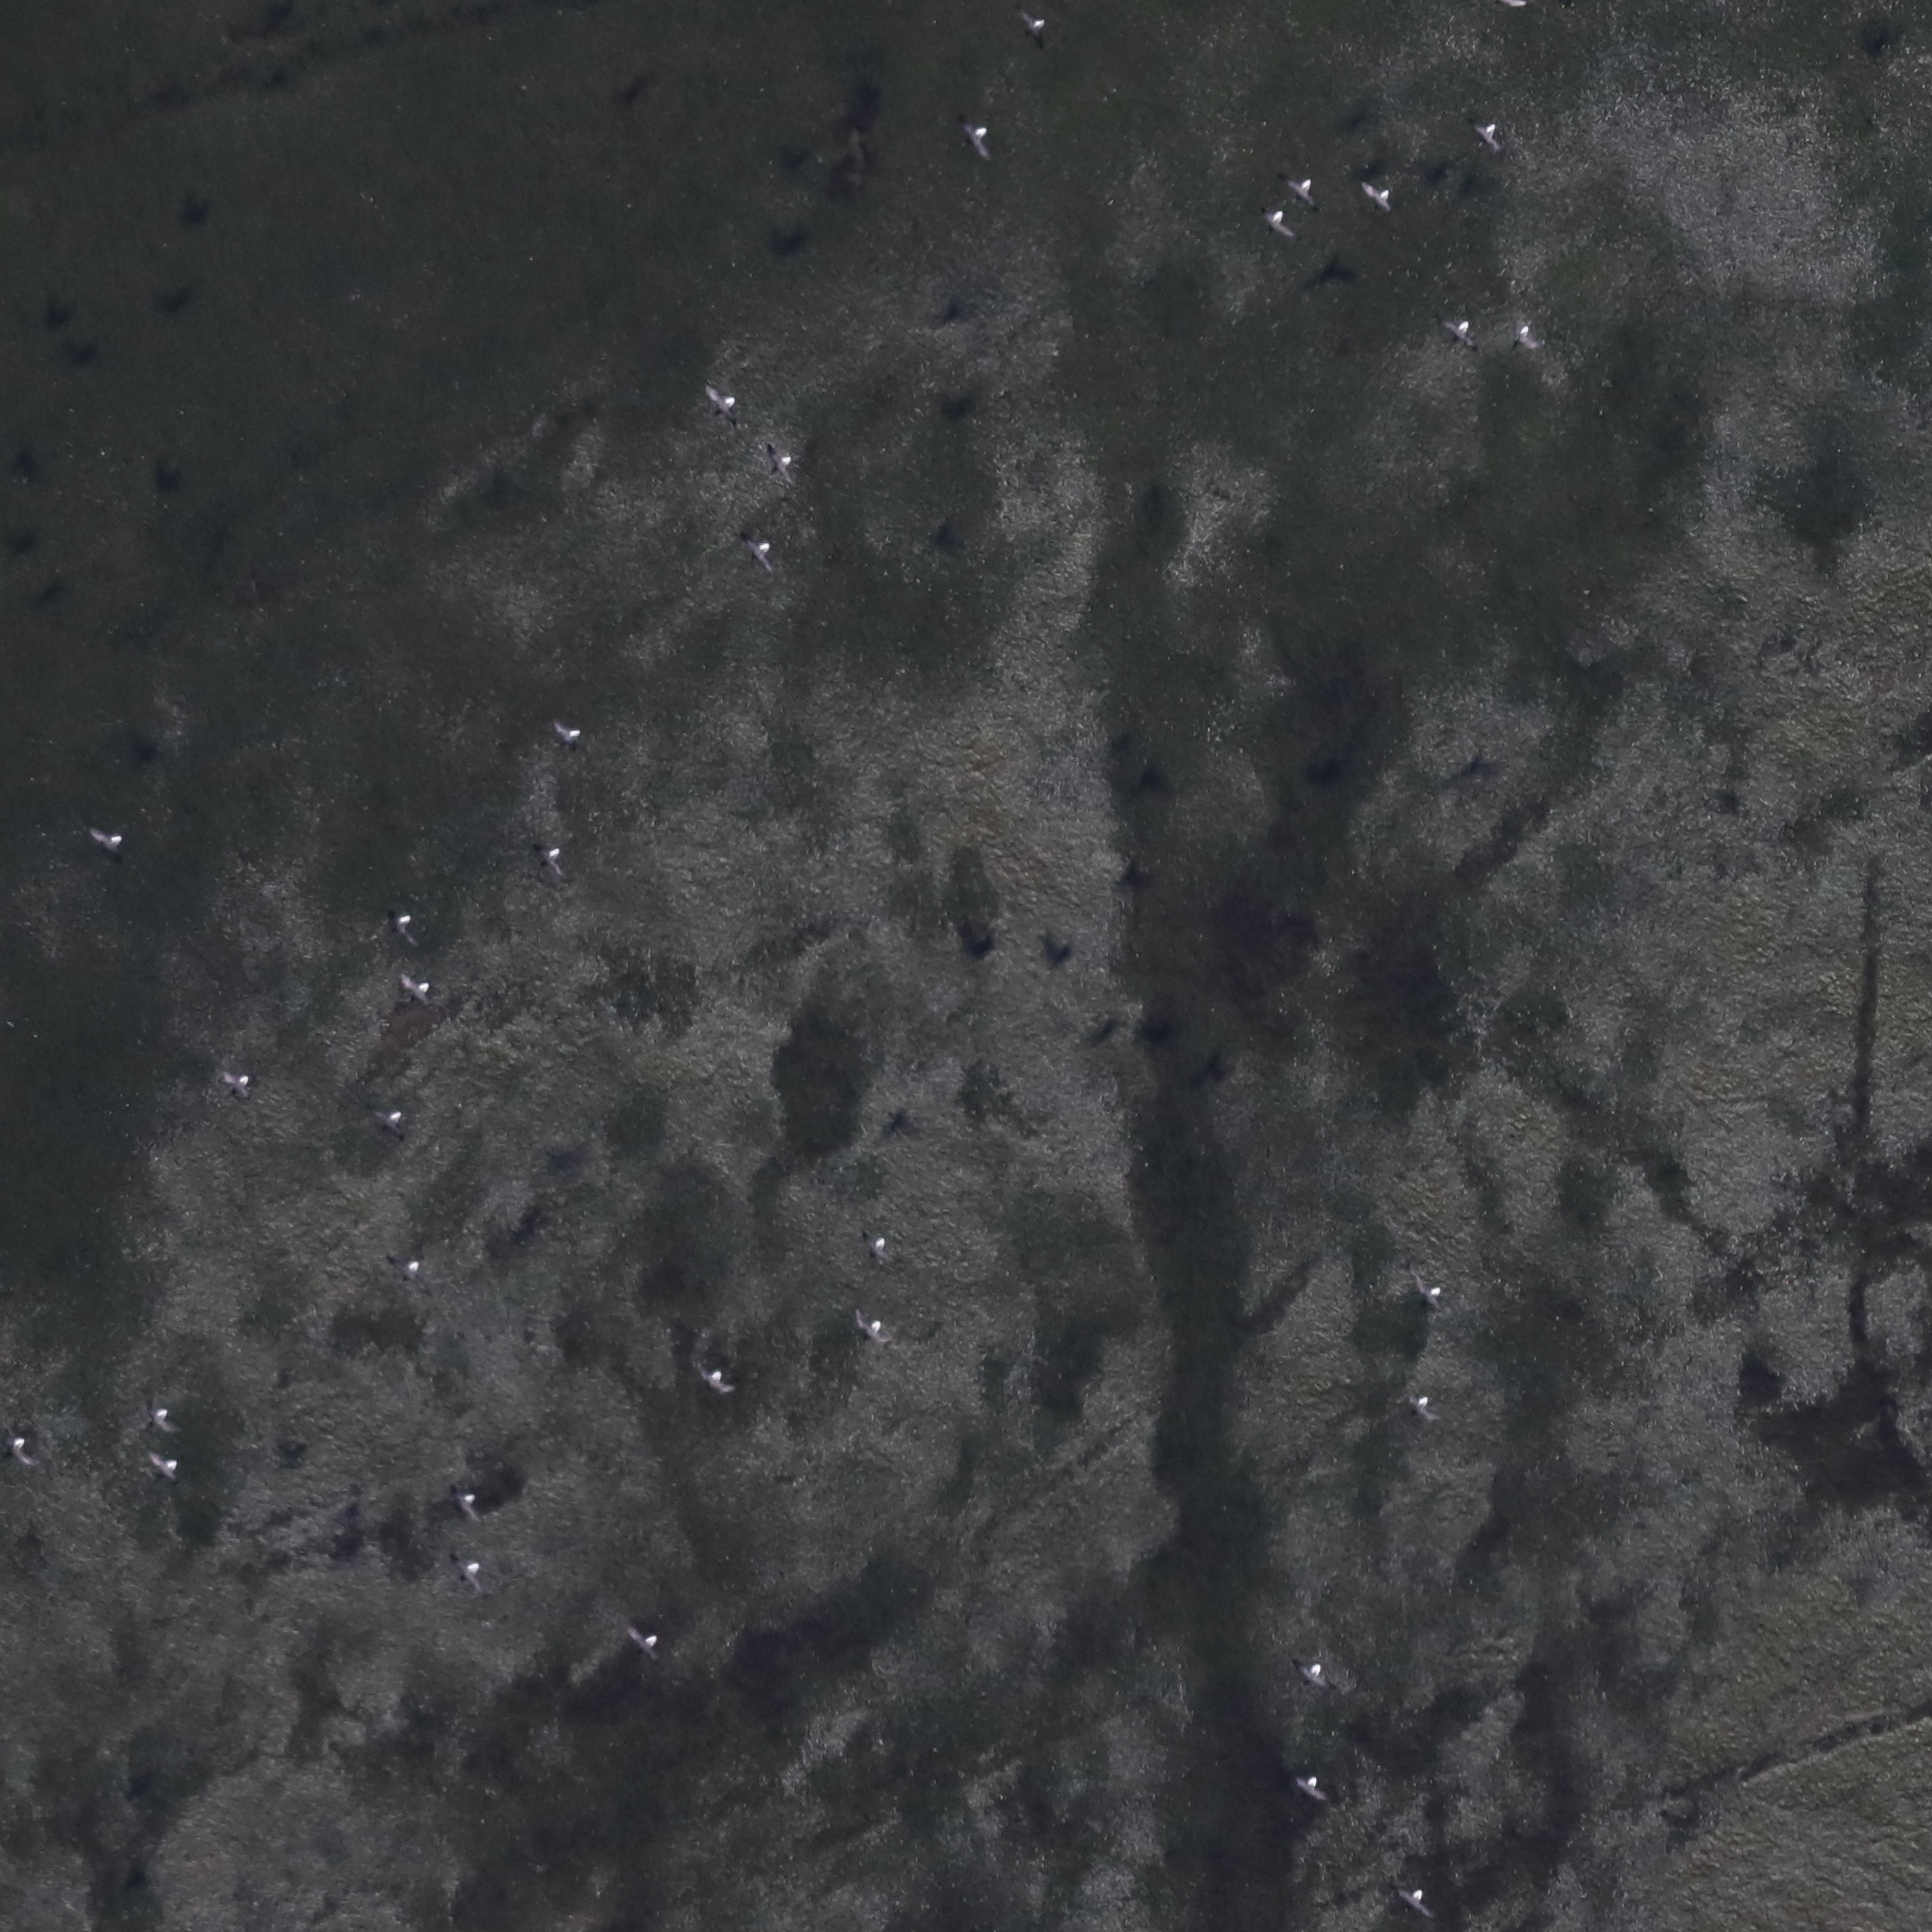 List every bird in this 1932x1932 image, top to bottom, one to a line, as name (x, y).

brant (1036, 26)
brant (1487, 132)
brant (978, 138)
brant (1298, 186)
brant (1377, 204)
brant (1278, 226)
brant (1464, 333)
brant (1524, 336)
brant (725, 405)
brant (775, 463)
brant (761, 542)
brant (575, 730)
brant (117, 838)
brant (549, 855)
brant (399, 923)
brant (418, 990)
brant (232, 1089)
brant (387, 1111)
brant (876, 1251)
brant (404, 1276)
brant (1430, 1294)
brant (881, 1321)
brant (724, 1374)
brant (1420, 1410)
brant (163, 1416)
brant (18, 1455)
brant (165, 1466)
brant (476, 1502)
brant (468, 1573)
brant (645, 1642)
brant (1312, 1670)
brant (1307, 1790)
brant (1412, 1899)